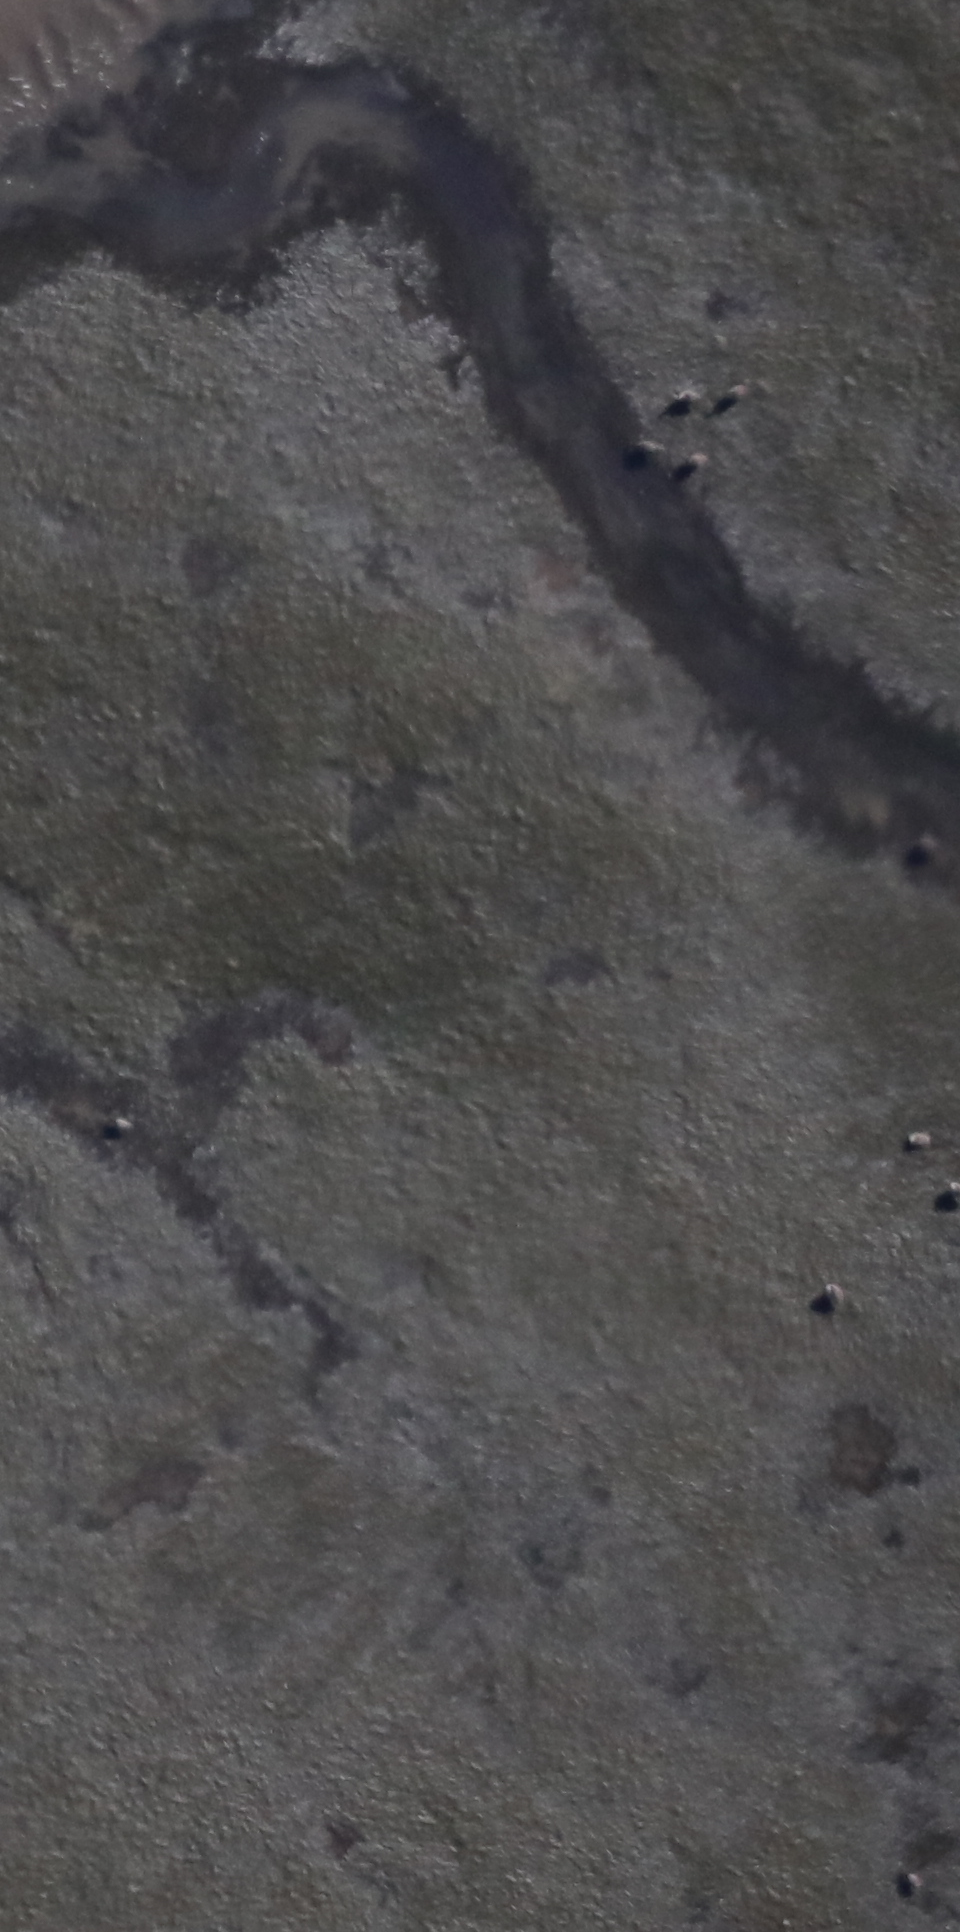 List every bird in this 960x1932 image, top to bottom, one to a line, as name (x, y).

Canada goose (738, 390)
Canada goose (683, 399)
Canada goose (649, 444)
Canada goose (697, 459)
Canada goose (931, 842)
Canada goose (121, 1124)
Canada goose (919, 1139)
Canada goose (955, 1189)
Canada goose (838, 1296)
Canada goose (913, 1881)